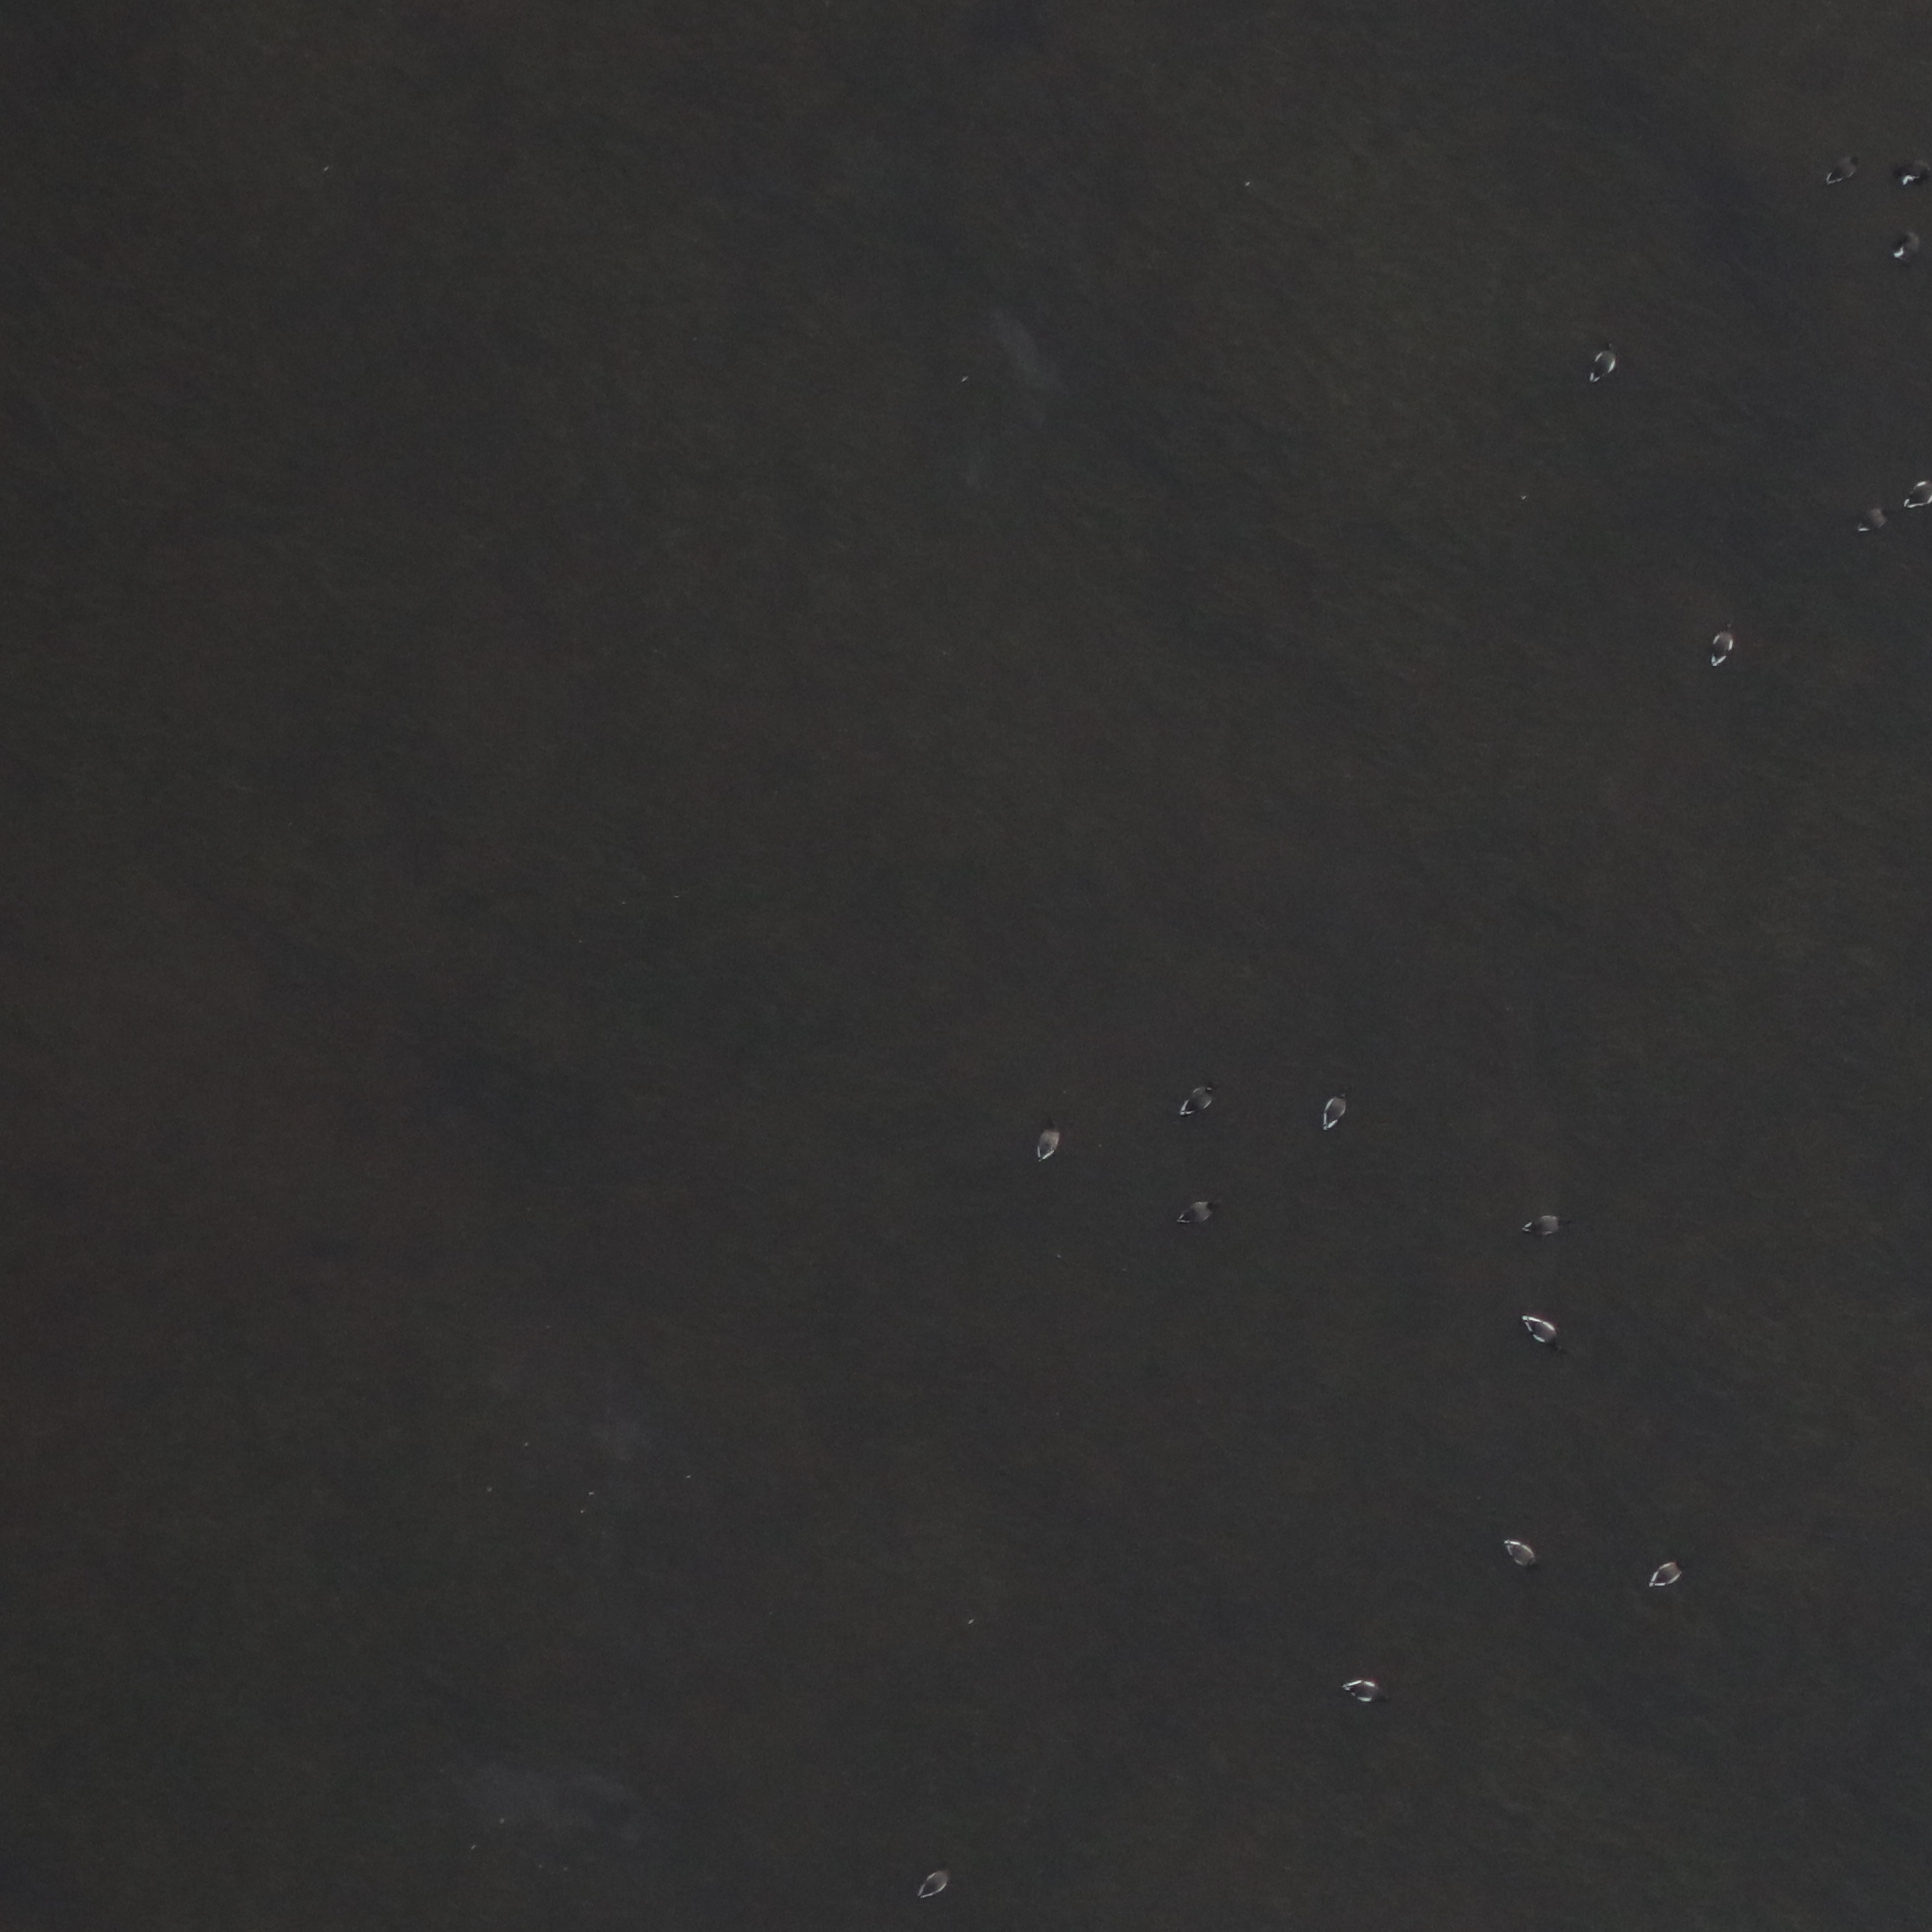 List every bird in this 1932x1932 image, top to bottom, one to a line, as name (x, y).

brant (1841, 169)
brant (1914, 173)
brant (1905, 249)
brant (1603, 365)
brant (1924, 494)
brant (1871, 520)
brant (1724, 646)
brant (1199, 1101)
brant (1335, 1109)
brant (1043, 1145)
brant (1198, 1209)
brant (1544, 1227)
brant (1539, 1329)
brant (1521, 1553)
brant (1668, 1573)
brant (1366, 1692)
brant (933, 1881)